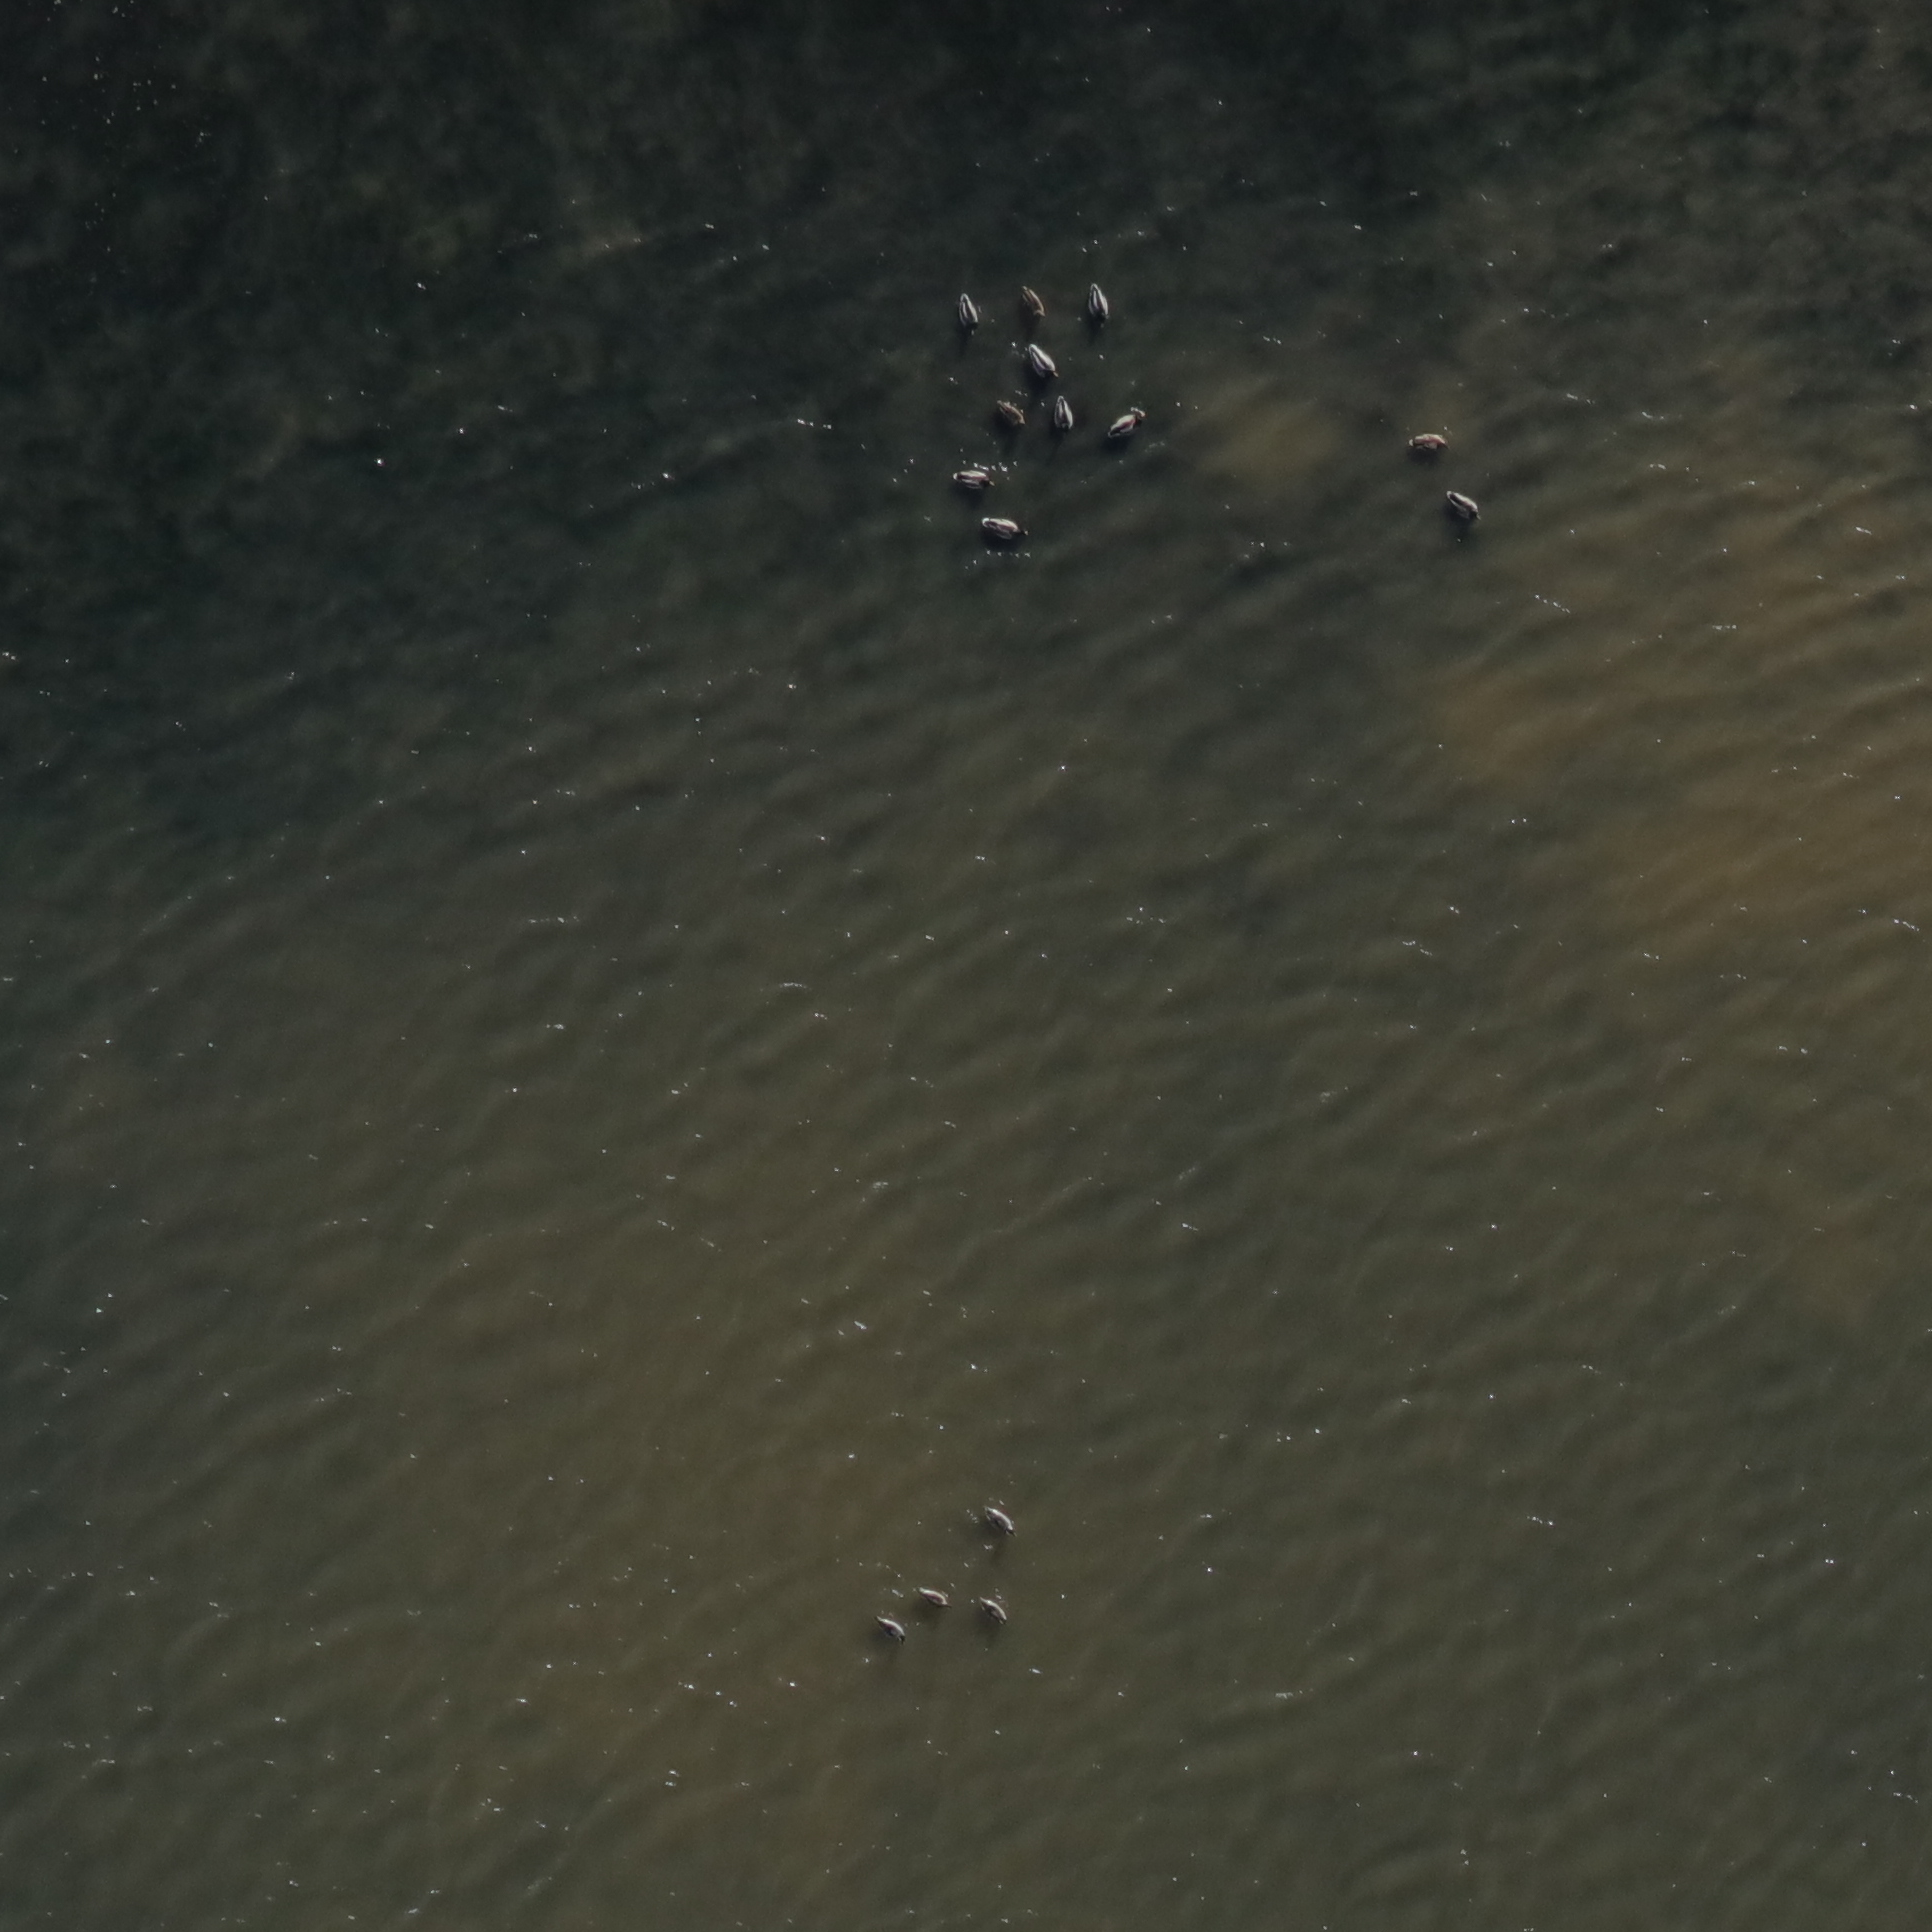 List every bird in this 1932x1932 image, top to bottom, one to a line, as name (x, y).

other bird (1029, 301)
other bird (1099, 301)
other bird (965, 313)
other bird (1043, 361)
other bird (1012, 414)
other bird (1060, 415)
other bird (1126, 427)
other bird (1428, 444)
other bird (968, 477)
other bird (1461, 502)
other bird (1003, 527)
other bird (1002, 1524)
other bird (932, 1595)
other bird (994, 1613)
other bird (887, 1631)